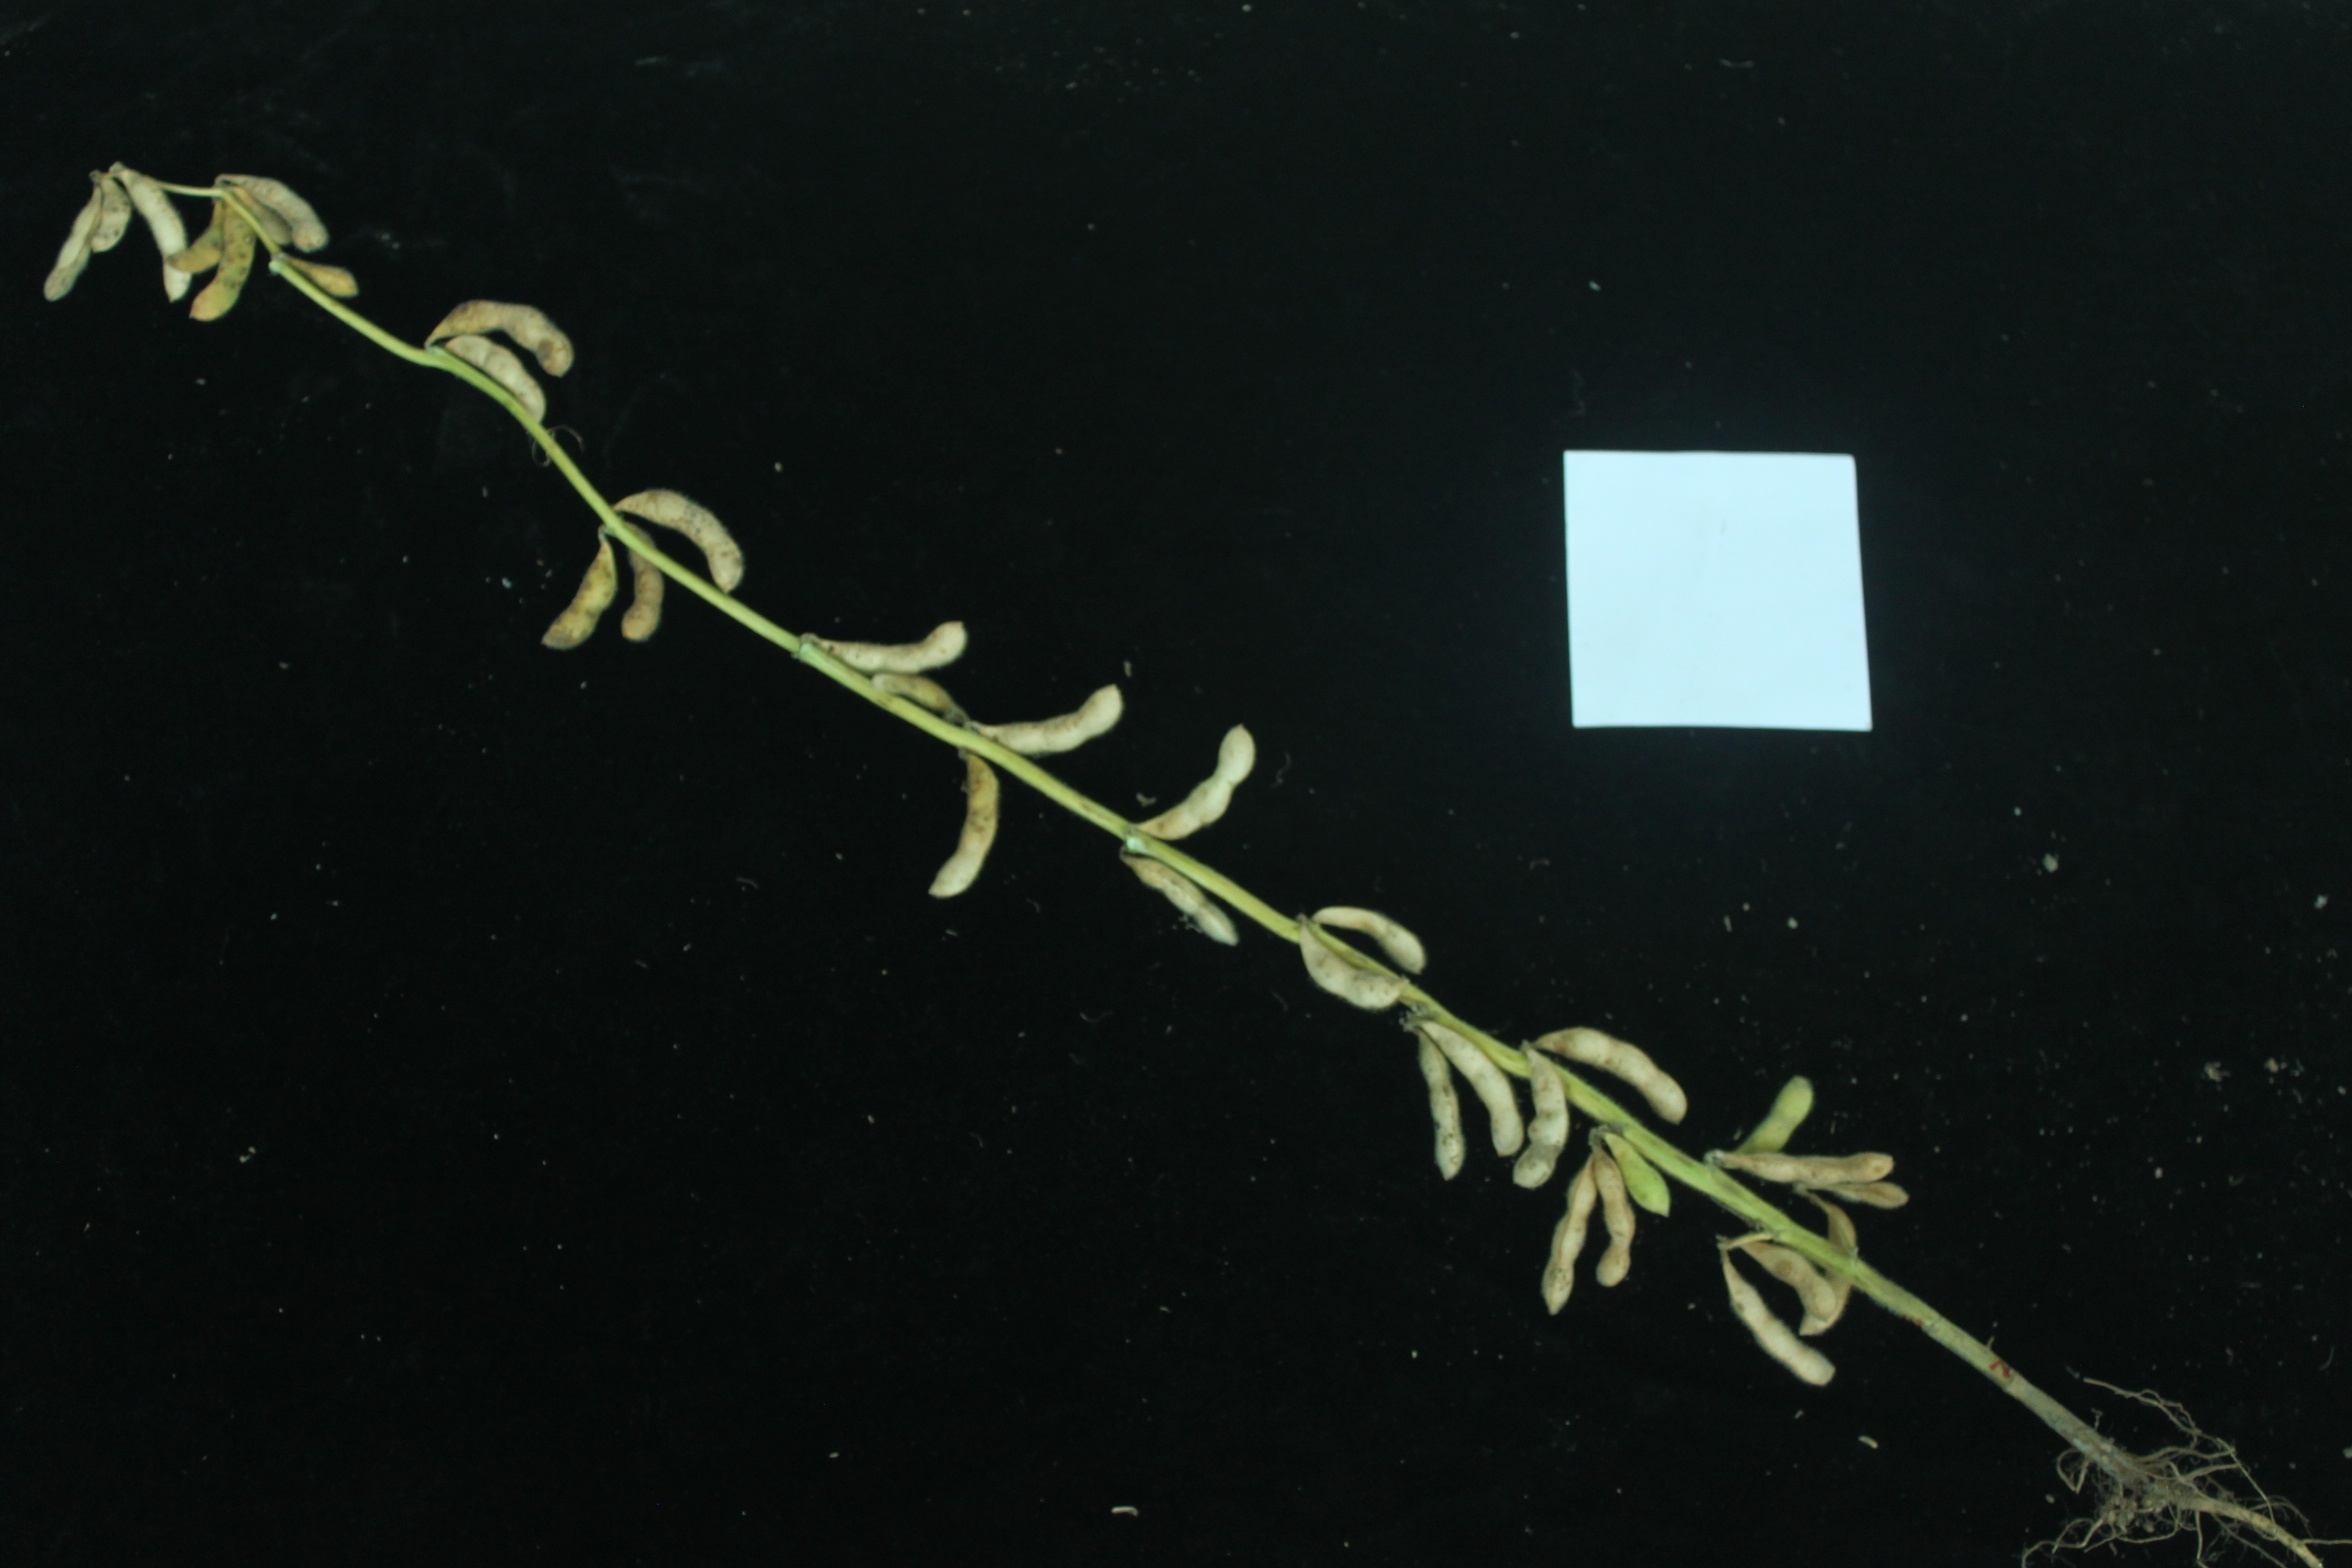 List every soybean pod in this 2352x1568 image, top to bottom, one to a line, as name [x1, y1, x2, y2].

soybean pod [112, 169, 191, 301]
soybean pod [220, 175, 325, 252]
soybean pod [91, 177, 130, 254]
soybean pod [44, 182, 103, 300]
soybean pod [227, 185, 291, 243]
soybean pod [189, 195, 253, 320]
soybean pod [168, 198, 228, 272]
soybean pod [282, 256, 356, 296]
soybean pod [429, 300, 571, 376]
soybean pod [445, 336, 543, 422]
soybean pod [612, 489, 742, 592]
soybean pod [621, 521, 661, 640]
soybean pod [541, 532, 615, 648]
soybean pod [812, 621, 965, 672]
soybean pod [870, 673, 968, 723]
soybean pod [969, 685, 1121, 753]
soybean pod [1136, 725, 1254, 838]
soybean pod [927, 754, 997, 895]
soybean pod [1120, 856, 1237, 943]
soybean pod [1312, 907, 1425, 974]
soybean pod [1299, 915, 1409, 1007]
soybean pod [1414, 1020, 1522, 1156]
soybean pod [1534, 1027, 1685, 1123]
soybean pod [1417, 1029, 1463, 1178]
soybean pod [1513, 1044, 1568, 1186]
soybean pod [1711, 1077, 1812, 1167]
soybean pod [1601, 1132, 1670, 1215]
soybean pod [1592, 1140, 1634, 1285]
soybean pod [1726, 1152, 1894, 1182]
soybean pod [1541, 1156, 1596, 1312]
soybean pod [1811, 1183, 1907, 1205]
soybean pod [1799, 1198, 1858, 1334]
soybean pod [1739, 1241, 1835, 1321]
soybean pod [1723, 1250, 1833, 1383]